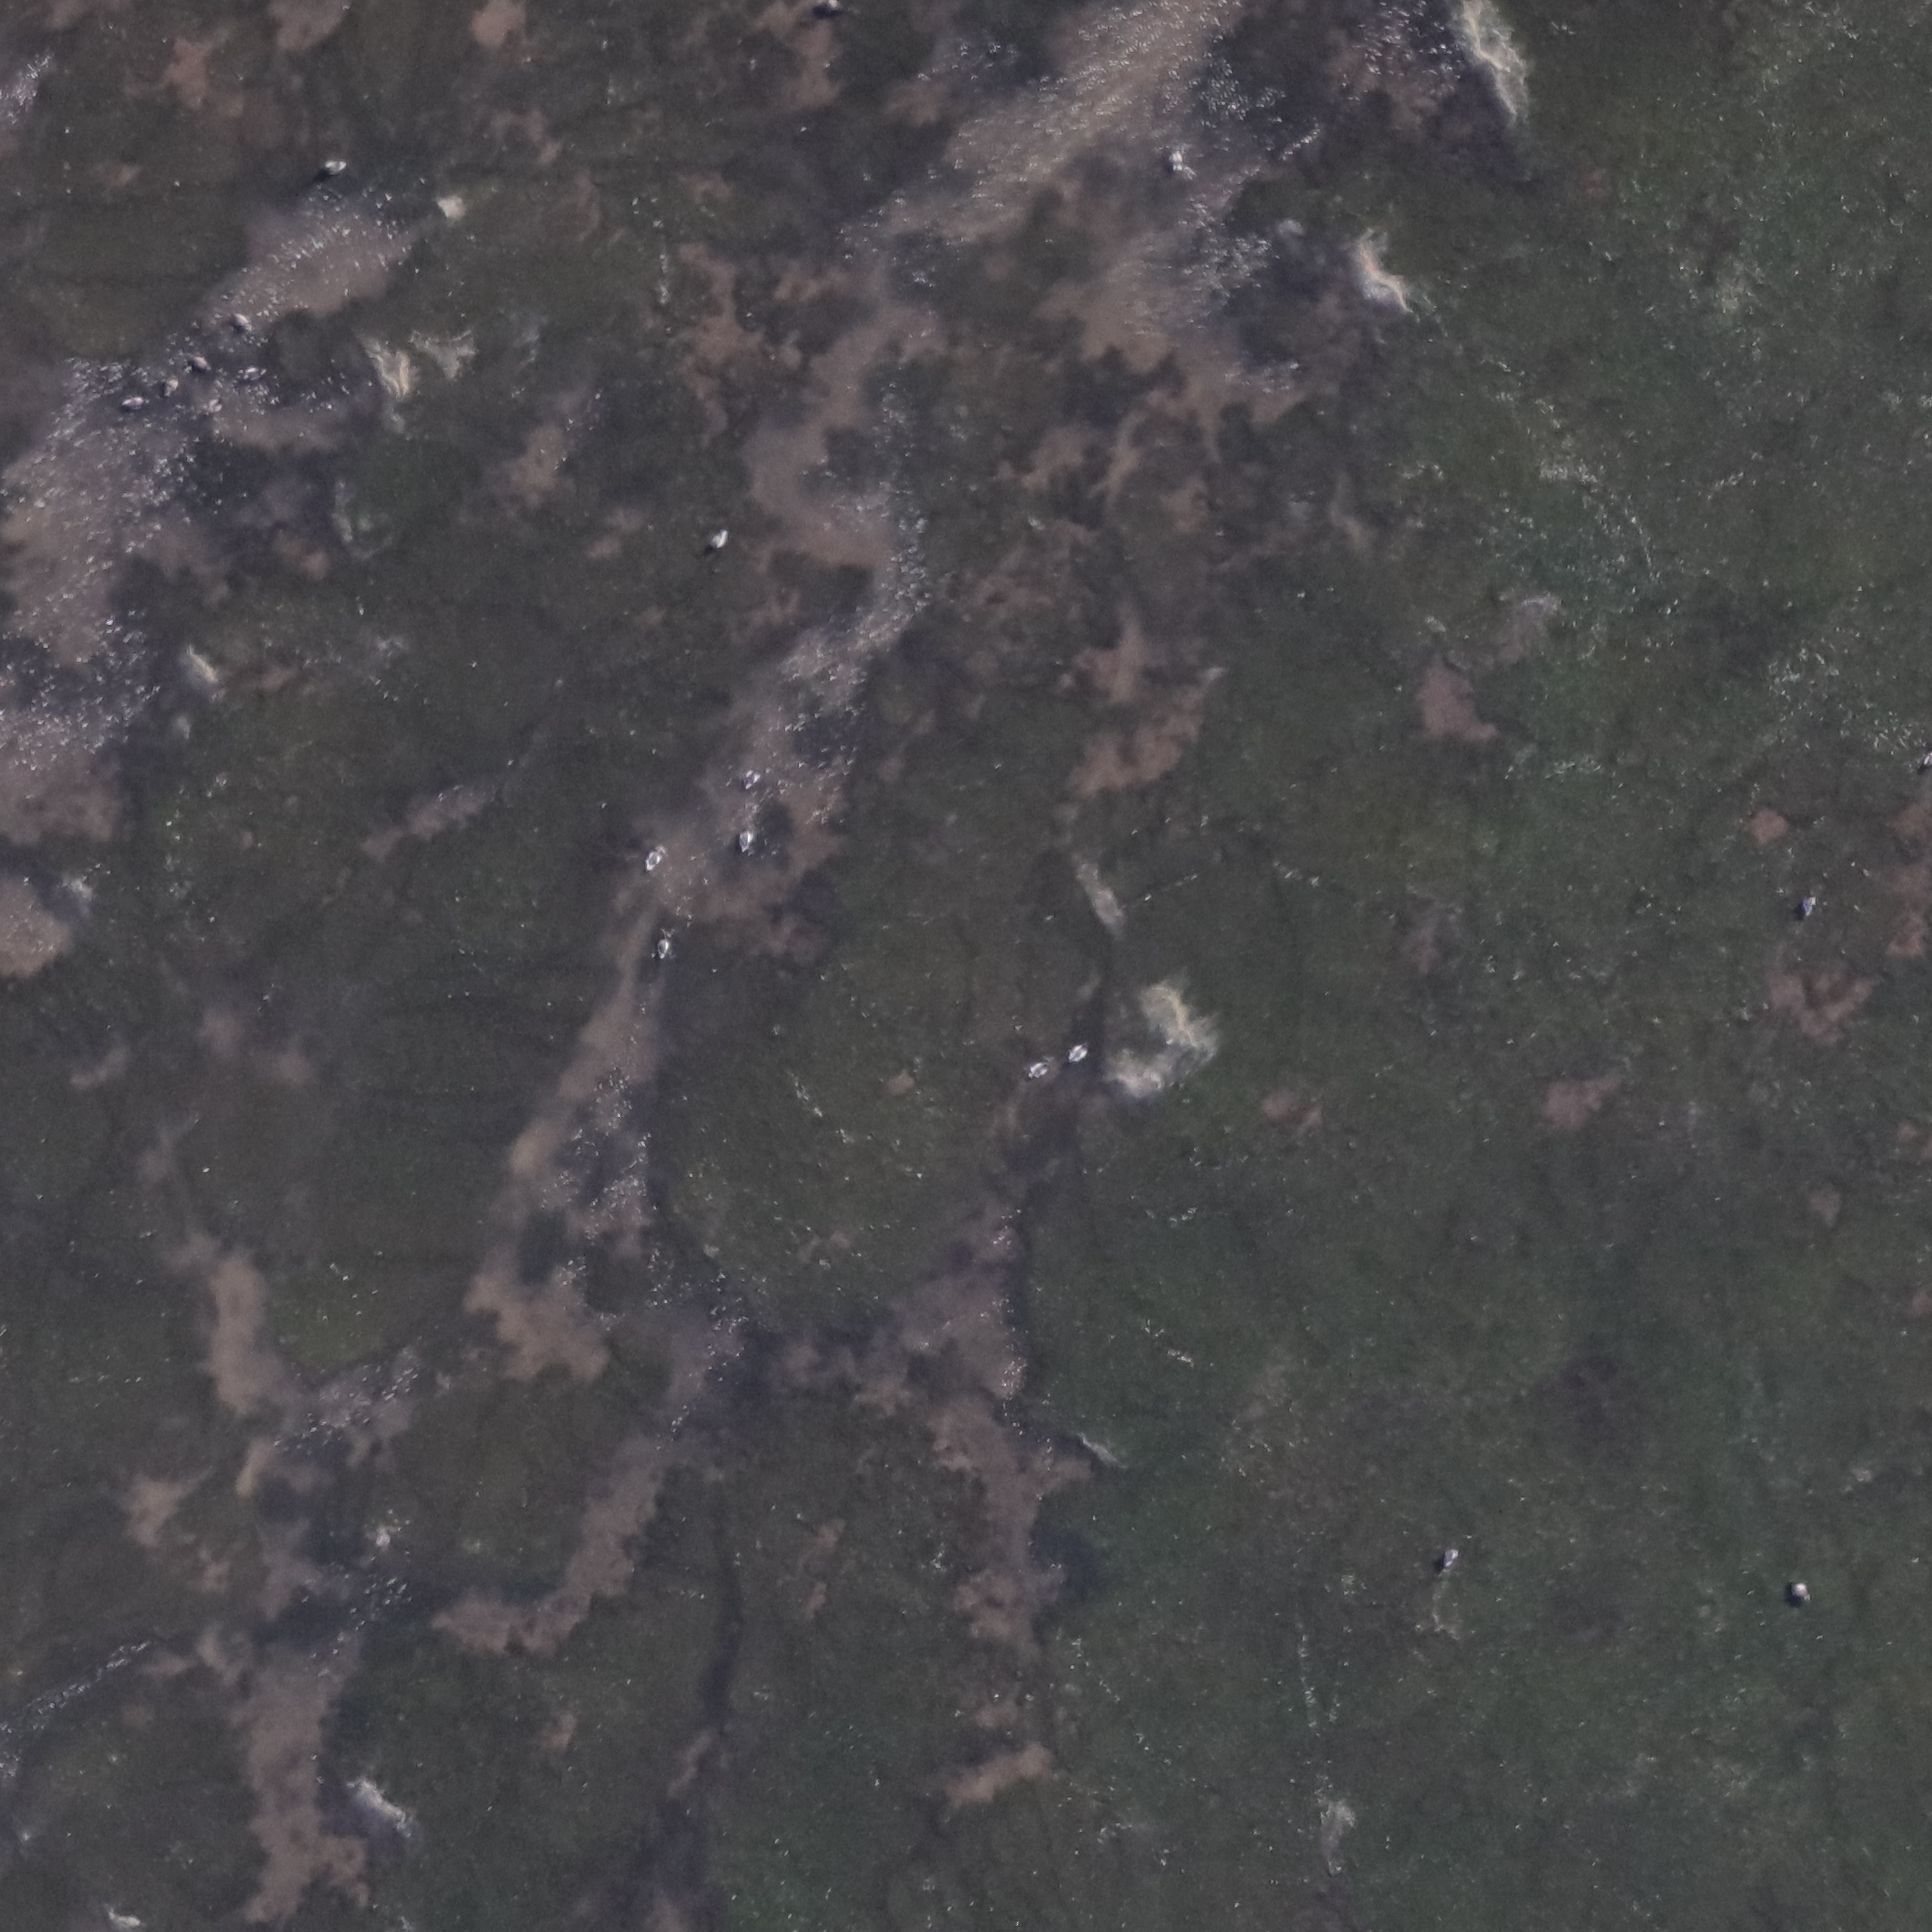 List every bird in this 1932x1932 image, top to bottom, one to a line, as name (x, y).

brant (828, 6)
brant (1175, 158)
brant (334, 166)
brant (242, 318)
brant (201, 364)
brant (255, 374)
brant (170, 386)
brant (132, 402)
brant (216, 408)
brant (718, 541)
brant (749, 777)
brant (742, 840)
brant (653, 859)
brant (1809, 904)
brant (663, 948)
brant (1078, 1049)
brant (1040, 1067)
brant (1448, 1555)
brant (1799, 1589)